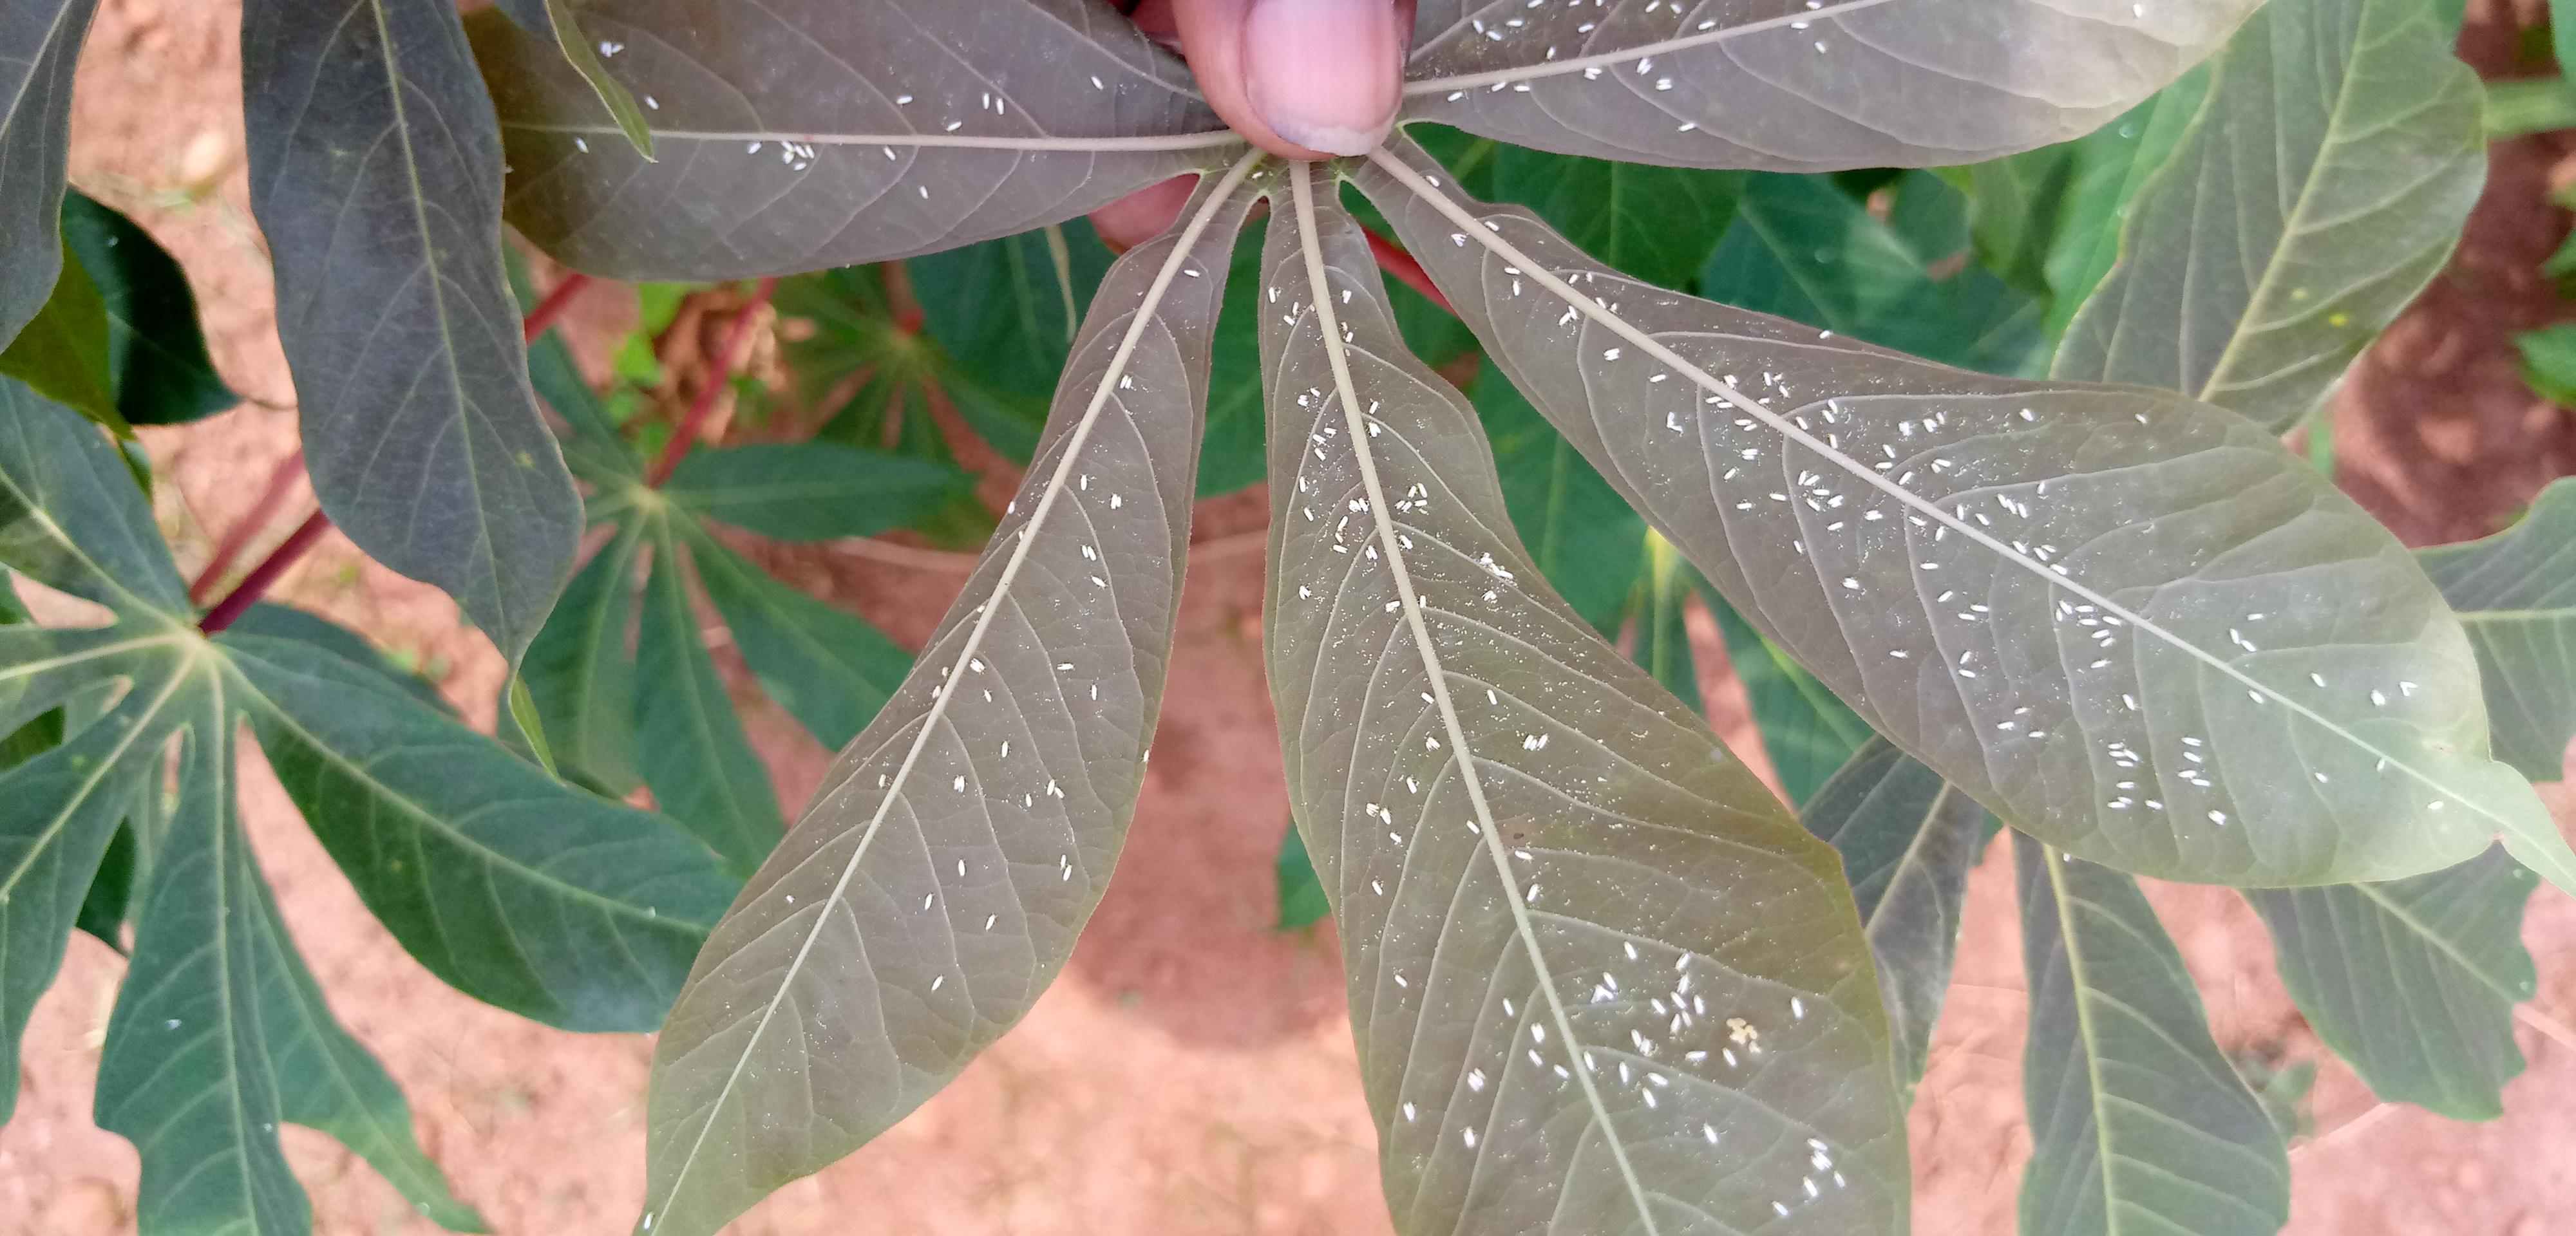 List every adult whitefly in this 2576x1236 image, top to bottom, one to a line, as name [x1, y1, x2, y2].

whitefly [1786, 1, 1821, 37]
whitefly [1630, 2, 1658, 39]
whitefly [1689, 2, 1733, 42]
whitefly [1459, 4, 1488, 42]
whitefly [1496, 7, 1526, 41]
whitefly [1686, 8, 1748, 53]
whitefly [1567, 13, 1603, 41]
whitefly [1774, 13, 1818, 42]
whitefly [585, 24, 631, 73]
whitefly [1472, 24, 1516, 70]
whitefly [594, 30, 633, 68]
whitefly [1790, 32, 1838, 66]
whitefly [1527, 33, 1562, 68]
whitefly [1629, 46, 1656, 79]
whitefly [1577, 55, 1606, 92]
whitefly [1643, 55, 1683, 94]
whitefly [966, 62, 1018, 122]
whitefly [1080, 62, 1121, 114]
whitefly [1472, 64, 1537, 114]
whitefly [1415, 68, 1472, 122]
whitefly [1501, 70, 1542, 109]
whitefly [887, 75, 916, 116]
whitefly [966, 79, 1012, 122]
whitefly [633, 86, 672, 123]
whitefly [1660, 99, 1717, 151]
whitefly [934, 112, 970, 147]
whitefly [725, 116, 758, 165]
whitefly [565, 125, 603, 162]
whitefly [766, 125, 813, 180]
whitefly [764, 129, 833, 184]
whitefly [865, 138, 907, 180]
whitefly [1417, 160, 1450, 193]
whitefly [913, 167, 946, 210]
whitefly [1472, 204, 1513, 243]
whitefly [1439, 225, 1472, 256]
whitefly [1168, 254, 1207, 292]
whitefly [1496, 256, 1539, 292]
whitefly [1262, 265, 1292, 305]
whitefly [1490, 268, 1535, 307]
whitefly [1557, 268, 1610, 296]
whitefly [1329, 276, 1378, 307]
whitefly [1582, 285, 1632, 335]
whitefly [1266, 290, 1310, 348]
whitefly [1542, 294, 1586, 339]
whitefly [1338, 309, 1367, 353]
whitefly [1814, 313, 1842, 353]
whitefly [1593, 341, 1634, 377]
whitefly [1757, 351, 1805, 399]
whitefly [1713, 357, 1754, 390]
whitefly [1647, 359, 1674, 386]
whitefly [1102, 366, 1163, 405]
whitefly [1281, 375, 1327, 425]
whitefly [1743, 377, 1786, 412]
whitefly [1700, 379, 1735, 408]
whitefly [1812, 384, 1855, 421]
whitefly [1361, 388, 1387, 419]
whitefly [1917, 395, 1958, 438]
whitefly [2007, 395, 2048, 445]
whitefly [2129, 397, 2162, 444]
whitefly [1658, 399, 1689, 438]
whitefly [1724, 401, 1763, 447]
whitefly [1359, 403, 1402, 442]
whitefly [1307, 406, 1345, 445]
whitefly [1888, 406, 1913, 444]
whitefly [1790, 408, 1829, 438]
whitefly [1292, 423, 1341, 476]
whitefly [1820, 434, 1851, 456]
whitefly [1868, 440, 1900, 474]
whitefly [1923, 451, 1958, 483]
whitefly [1063, 456, 1101, 496]
whitefly [1786, 456, 1838, 498]
whitefly [1273, 458, 1312, 500]
whitefly [1717, 460, 1746, 489]
whitefly [1372, 469, 1439, 519]
whitefly [1888, 469, 1926, 498]
whitefly [1385, 471, 1441, 522]
whitefly [1765, 473, 1803, 522]
whitefly [1987, 474, 2044, 534]
whitefly [1822, 483, 1857, 517]
whitefly [1980, 485, 2037, 530]
whitefly [1286, 487, 1320, 530]
whitefly [1088, 489, 1132, 522]
whitefly [1341, 489, 1385, 526]
whitefly [1720, 491, 1770, 526]
whitefly [1859, 496, 1897, 534]
whitefly [1930, 498, 1978, 539]
whitefly [1965, 498, 1993, 534]
whitefly [1814, 506, 1857, 543]
whitefly [1325, 508, 1365, 547]
whitefly [1900, 508, 1952, 543]
whitefly [1389, 515, 1432, 563]
whitefly [1779, 521, 1823, 568]
whitefly [1071, 524, 1121, 566]
whitefly [1998, 526, 2039, 568]
whitefly [1323, 535, 1350, 568]
whitefly [1477, 537, 1531, 594]
whitefly [2026, 539, 2072, 585]
whitefly [1915, 552, 1943, 579]
whitefly [1080, 563, 1115, 596]
whitefly [1836, 570, 1868, 603]
whitefly [1928, 576, 1958, 614]
whitefly [1372, 577, 1410, 624]
whitefly [1286, 579, 1323, 611]
whitefly [1417, 581, 1452, 625]
whitefly [1952, 586, 2003, 637]
whitefly [2050, 590, 2072, 625]
whitefly [2235, 590, 2282, 631]
whitefly [2065, 592, 2116, 637]
whitefly [966, 596, 1005, 627]
whitefly [2094, 607, 2121, 635]
whitefly [2079, 622, 2123, 682]
whitefly [2221, 622, 2273, 664]
whitefly [1877, 633, 1925, 679]
whitefly [1949, 638, 1987, 688]
whitefly [951, 642, 998, 679]
whitefly [922, 648, 960, 691]
whitefly [1050, 651, 1088, 686]
whitefly [2070, 651, 2125, 684]
whitefly [2396, 662, 2425, 702]
whitefly [2309, 666, 2338, 697]
whitefly [913, 668, 944, 708]
whitefly [2003, 669, 2046, 727]
whitefly [979, 673, 1018, 714]
whitefly [1395, 675, 1448, 715]
whitefly [2237, 675, 2271, 719]
whitefly [1479, 677, 1511, 715]
whitefly [2359, 679, 2394, 714]
whitefly [1075, 680, 1110, 714]
whitefly [2118, 688, 2142, 714]
whitefly [1978, 704, 2024, 743]
whitefly [2018, 708, 2061, 745]
whitefly [1513, 717, 1564, 767]
whitefly [1522, 721, 1553, 767]
whitefly [1413, 723, 1459, 763]
whitefly [986, 727, 1014, 760]
whitefly [2092, 730, 2140, 785]
whitefly [2183, 730, 2213, 774]
whitefly [2103, 736, 2149, 782]
whitefly [2364, 749, 2416, 780]
whitefly [2170, 758, 2222, 800]
whitefly [2297, 758, 2337, 794]
whitefly [944, 760, 994, 809]
whitefly [1034, 760, 1075, 800]
whitefly [870, 763, 907, 794]
whitefly [1404, 769, 1430, 800]
whitefly [2131, 776, 2171, 820]
whitefly [1009, 778, 1039, 817]
whitefly [2101, 780, 2157, 835]
whitefly [2425, 780, 2458, 818]
whitefly [1367, 796, 1402, 826]
whitefly [2201, 798, 2239, 831]
whitefly [1384, 809, 1413, 857]
whitefly [1457, 811, 1488, 843]
whitefly [1041, 837, 1086, 890]
whitefly [1039, 841, 1082, 886]
whitefly [1503, 841, 1537, 872]
whitefly [946, 852, 986, 892]
whitefly [1358, 872, 1397, 918]
whitefly [1514, 877, 1555, 920]
whitefly [916, 881, 951, 916]
whitefly [972, 890, 1005, 938]
whitefly [1665, 931, 1706, 989]
whitefly [1604, 933, 1640, 968]
whitefly [1573, 955, 1627, 1004]
whitefly [1636, 960, 1711, 1039]
whitefly [1647, 962, 1709, 1043]
whitefly [1380, 964, 1419, 997]
whitefly [914, 971, 957, 998]
whitefly [1781, 977, 1835, 1024]
whitefly [1487, 988, 1522, 1019]
whitefly [1520, 1008, 1551, 1049]
whitefly [1717, 1008, 1777, 1052]
whitefly [1680, 1034, 1728, 1069]
whitefly [1514, 1036, 1549, 1069]
whitefly [1571, 1037, 1608, 1078]
whitefly [1715, 1041, 1763, 1081]
whitefly [1455, 1052, 1501, 1091]
whitefly [1539, 1056, 1578, 1087]
whitefly [1603, 1056, 1638, 1089]
whitefly [1640, 1056, 1671, 1100]
whitefly [1389, 1078, 1434, 1131]
whitefly [1630, 1080, 1667, 1124]
whitefly [1694, 1103, 1732, 1153]
whitefly [1797, 1116, 1833, 1192]
whitefly [1461, 1116, 1501, 1153]
whitefly [1827, 1166, 1848, 1199]
whitefly [1797, 1170, 1831, 1216]
whitefly [1761, 1192, 1796, 1234]